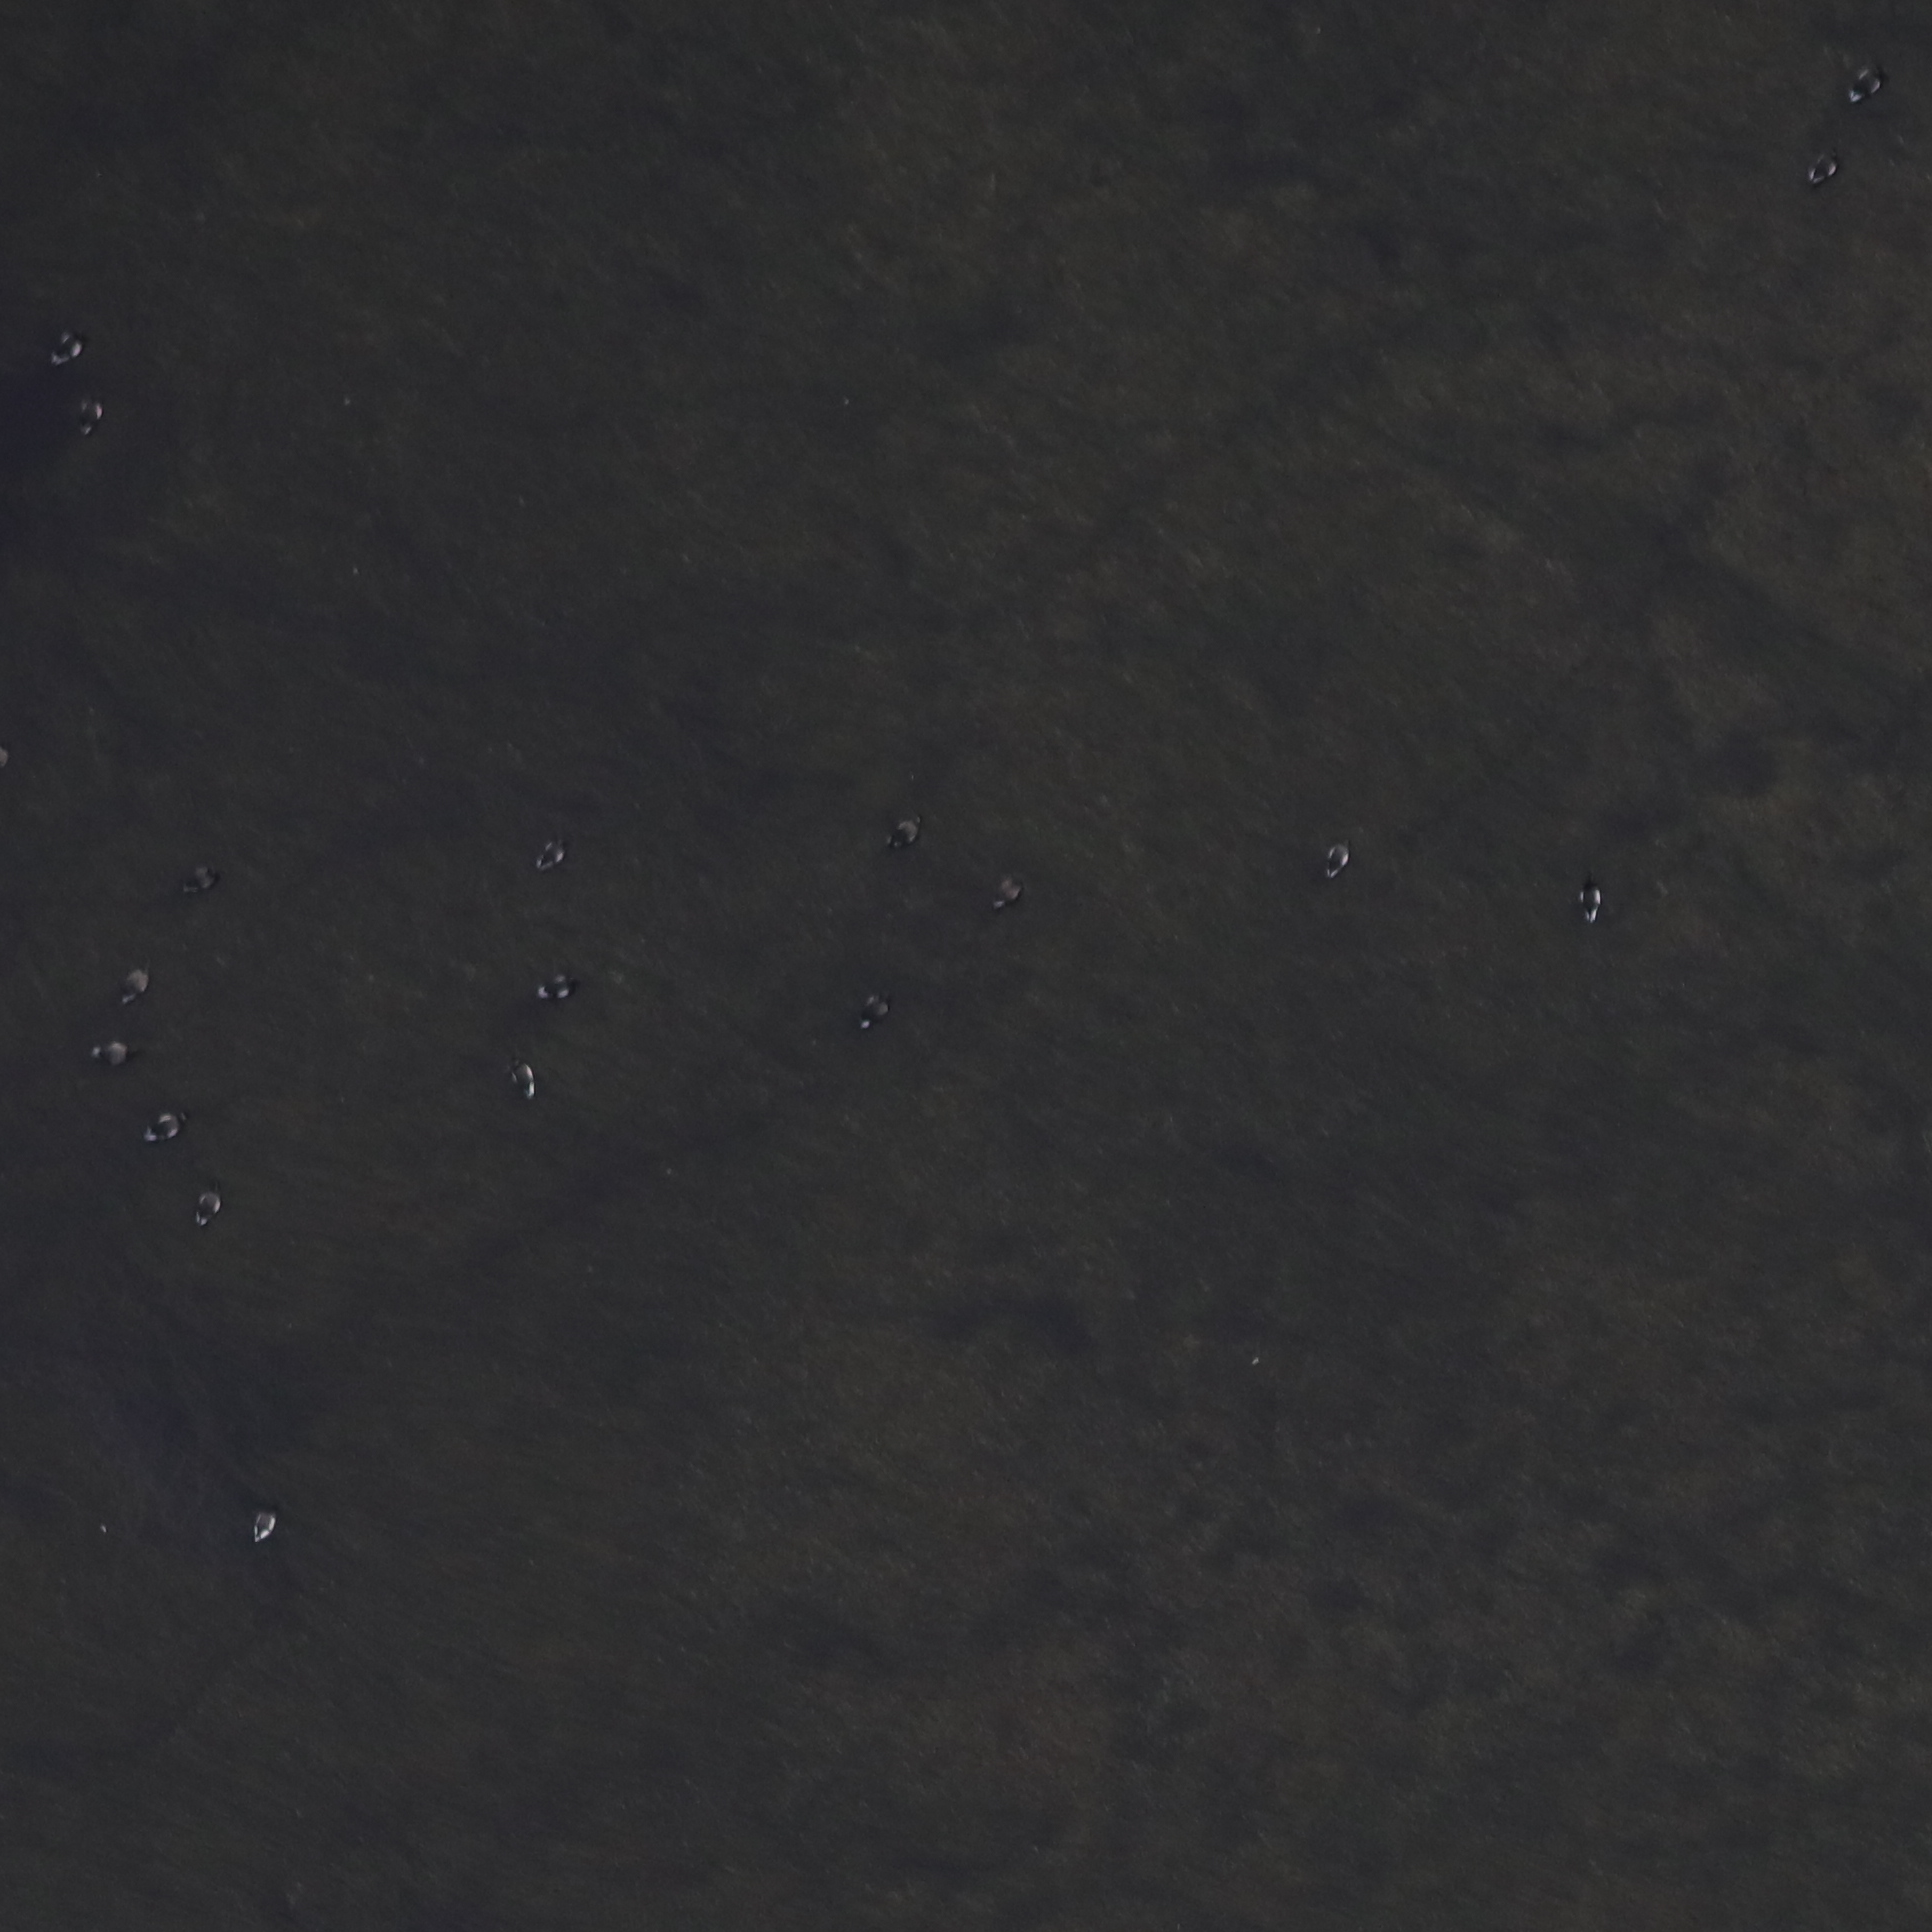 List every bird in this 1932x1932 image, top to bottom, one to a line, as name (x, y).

brant (1864, 81)
brant (1823, 165)
brant (69, 343)
brant (91, 419)
brant (902, 834)
brant (555, 857)
brant (1335, 860)
brant (197, 875)
brant (1011, 897)
brant (1590, 899)
brant (137, 985)
brant (560, 988)
brant (865, 1012)
brant (112, 1051)
brant (526, 1075)
brant (167, 1128)
brant (209, 1206)
brant (263, 1521)